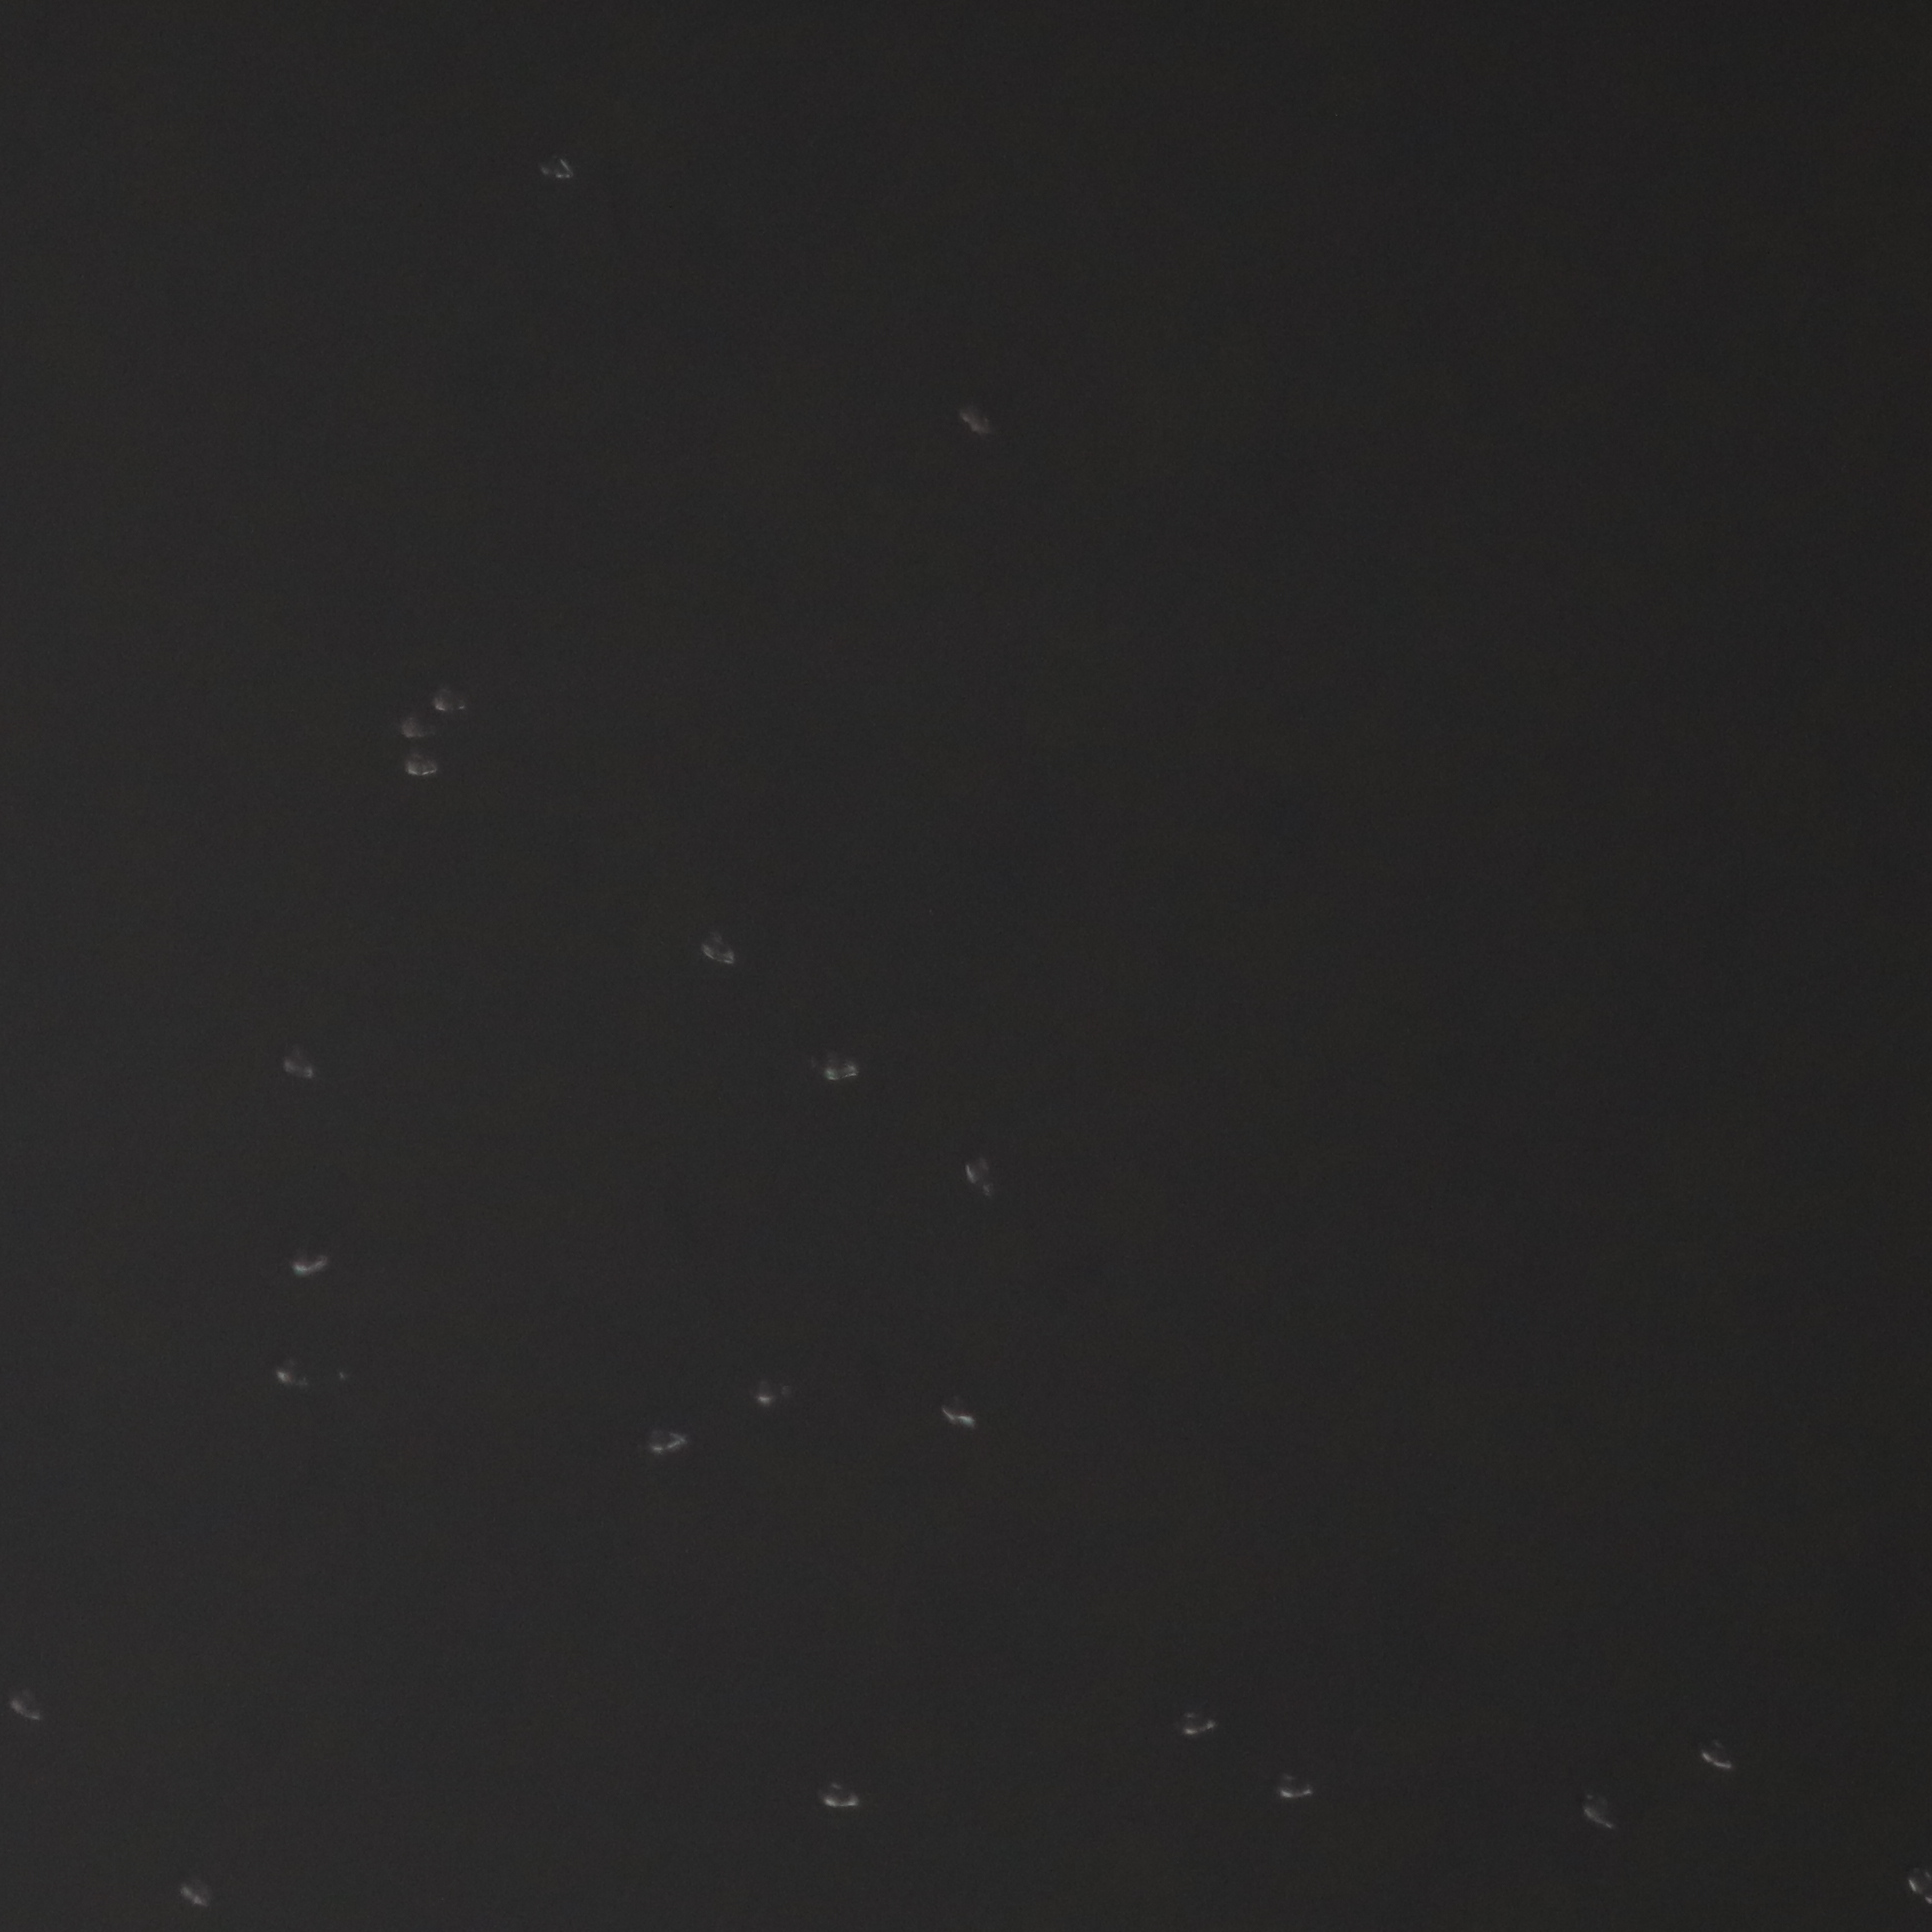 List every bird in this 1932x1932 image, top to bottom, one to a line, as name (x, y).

brant (554, 168)
brant (976, 422)
brant (457, 694)
brant (410, 720)
brant (426, 763)
brant (717, 954)
brant (297, 1064)
brant (838, 1066)
brant (982, 1176)
brant (312, 1265)
brant (295, 1375)
brant (771, 1396)
brant (958, 1412)
brant (664, 1439)
brant (26, 1707)
brant (1192, 1720)
brant (1716, 1756)
brant (1289, 1783)
brant (836, 1796)
brant (1590, 1809)
brant (1921, 1886)
brant (201, 1895)